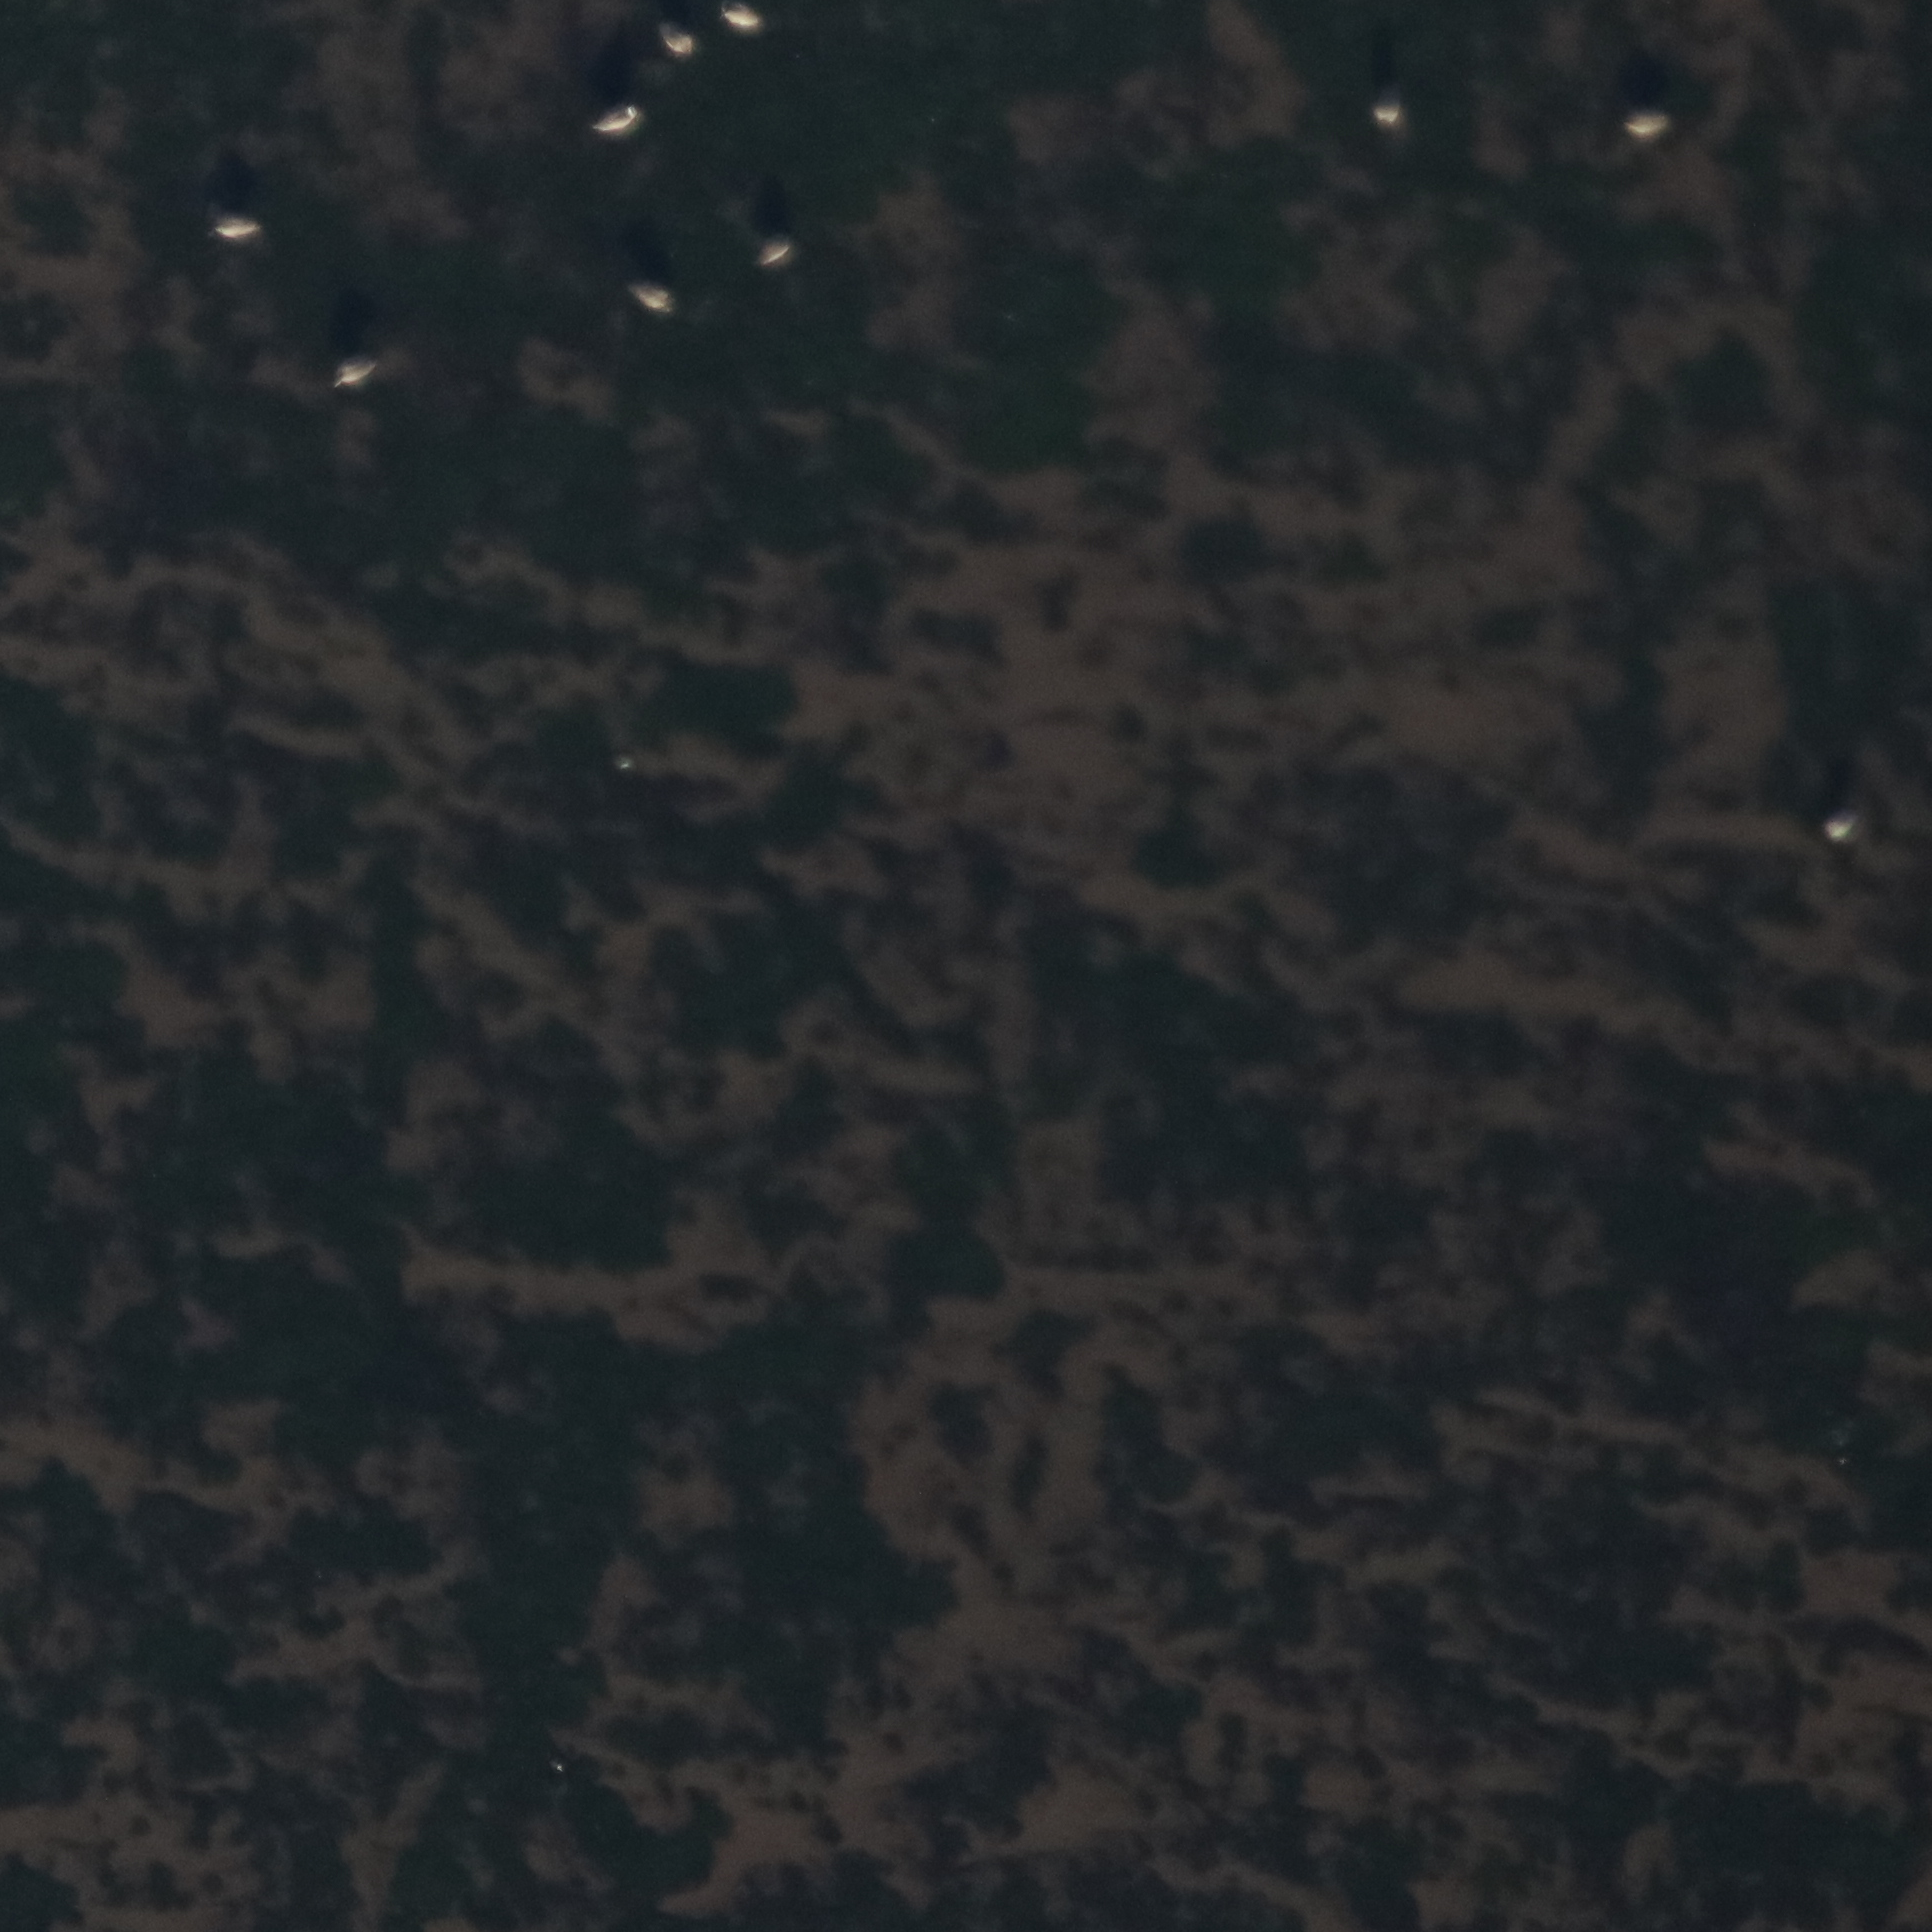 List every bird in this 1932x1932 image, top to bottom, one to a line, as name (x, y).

Canada goose (743, 13)
Canada goose (678, 45)
Canada goose (1387, 113)
Canada goose (615, 119)
Canada goose (1647, 119)
Canada goose (234, 223)
Canada goose (774, 249)
Canada goose (651, 295)
Canada goose (354, 369)
Canada goose (1843, 825)